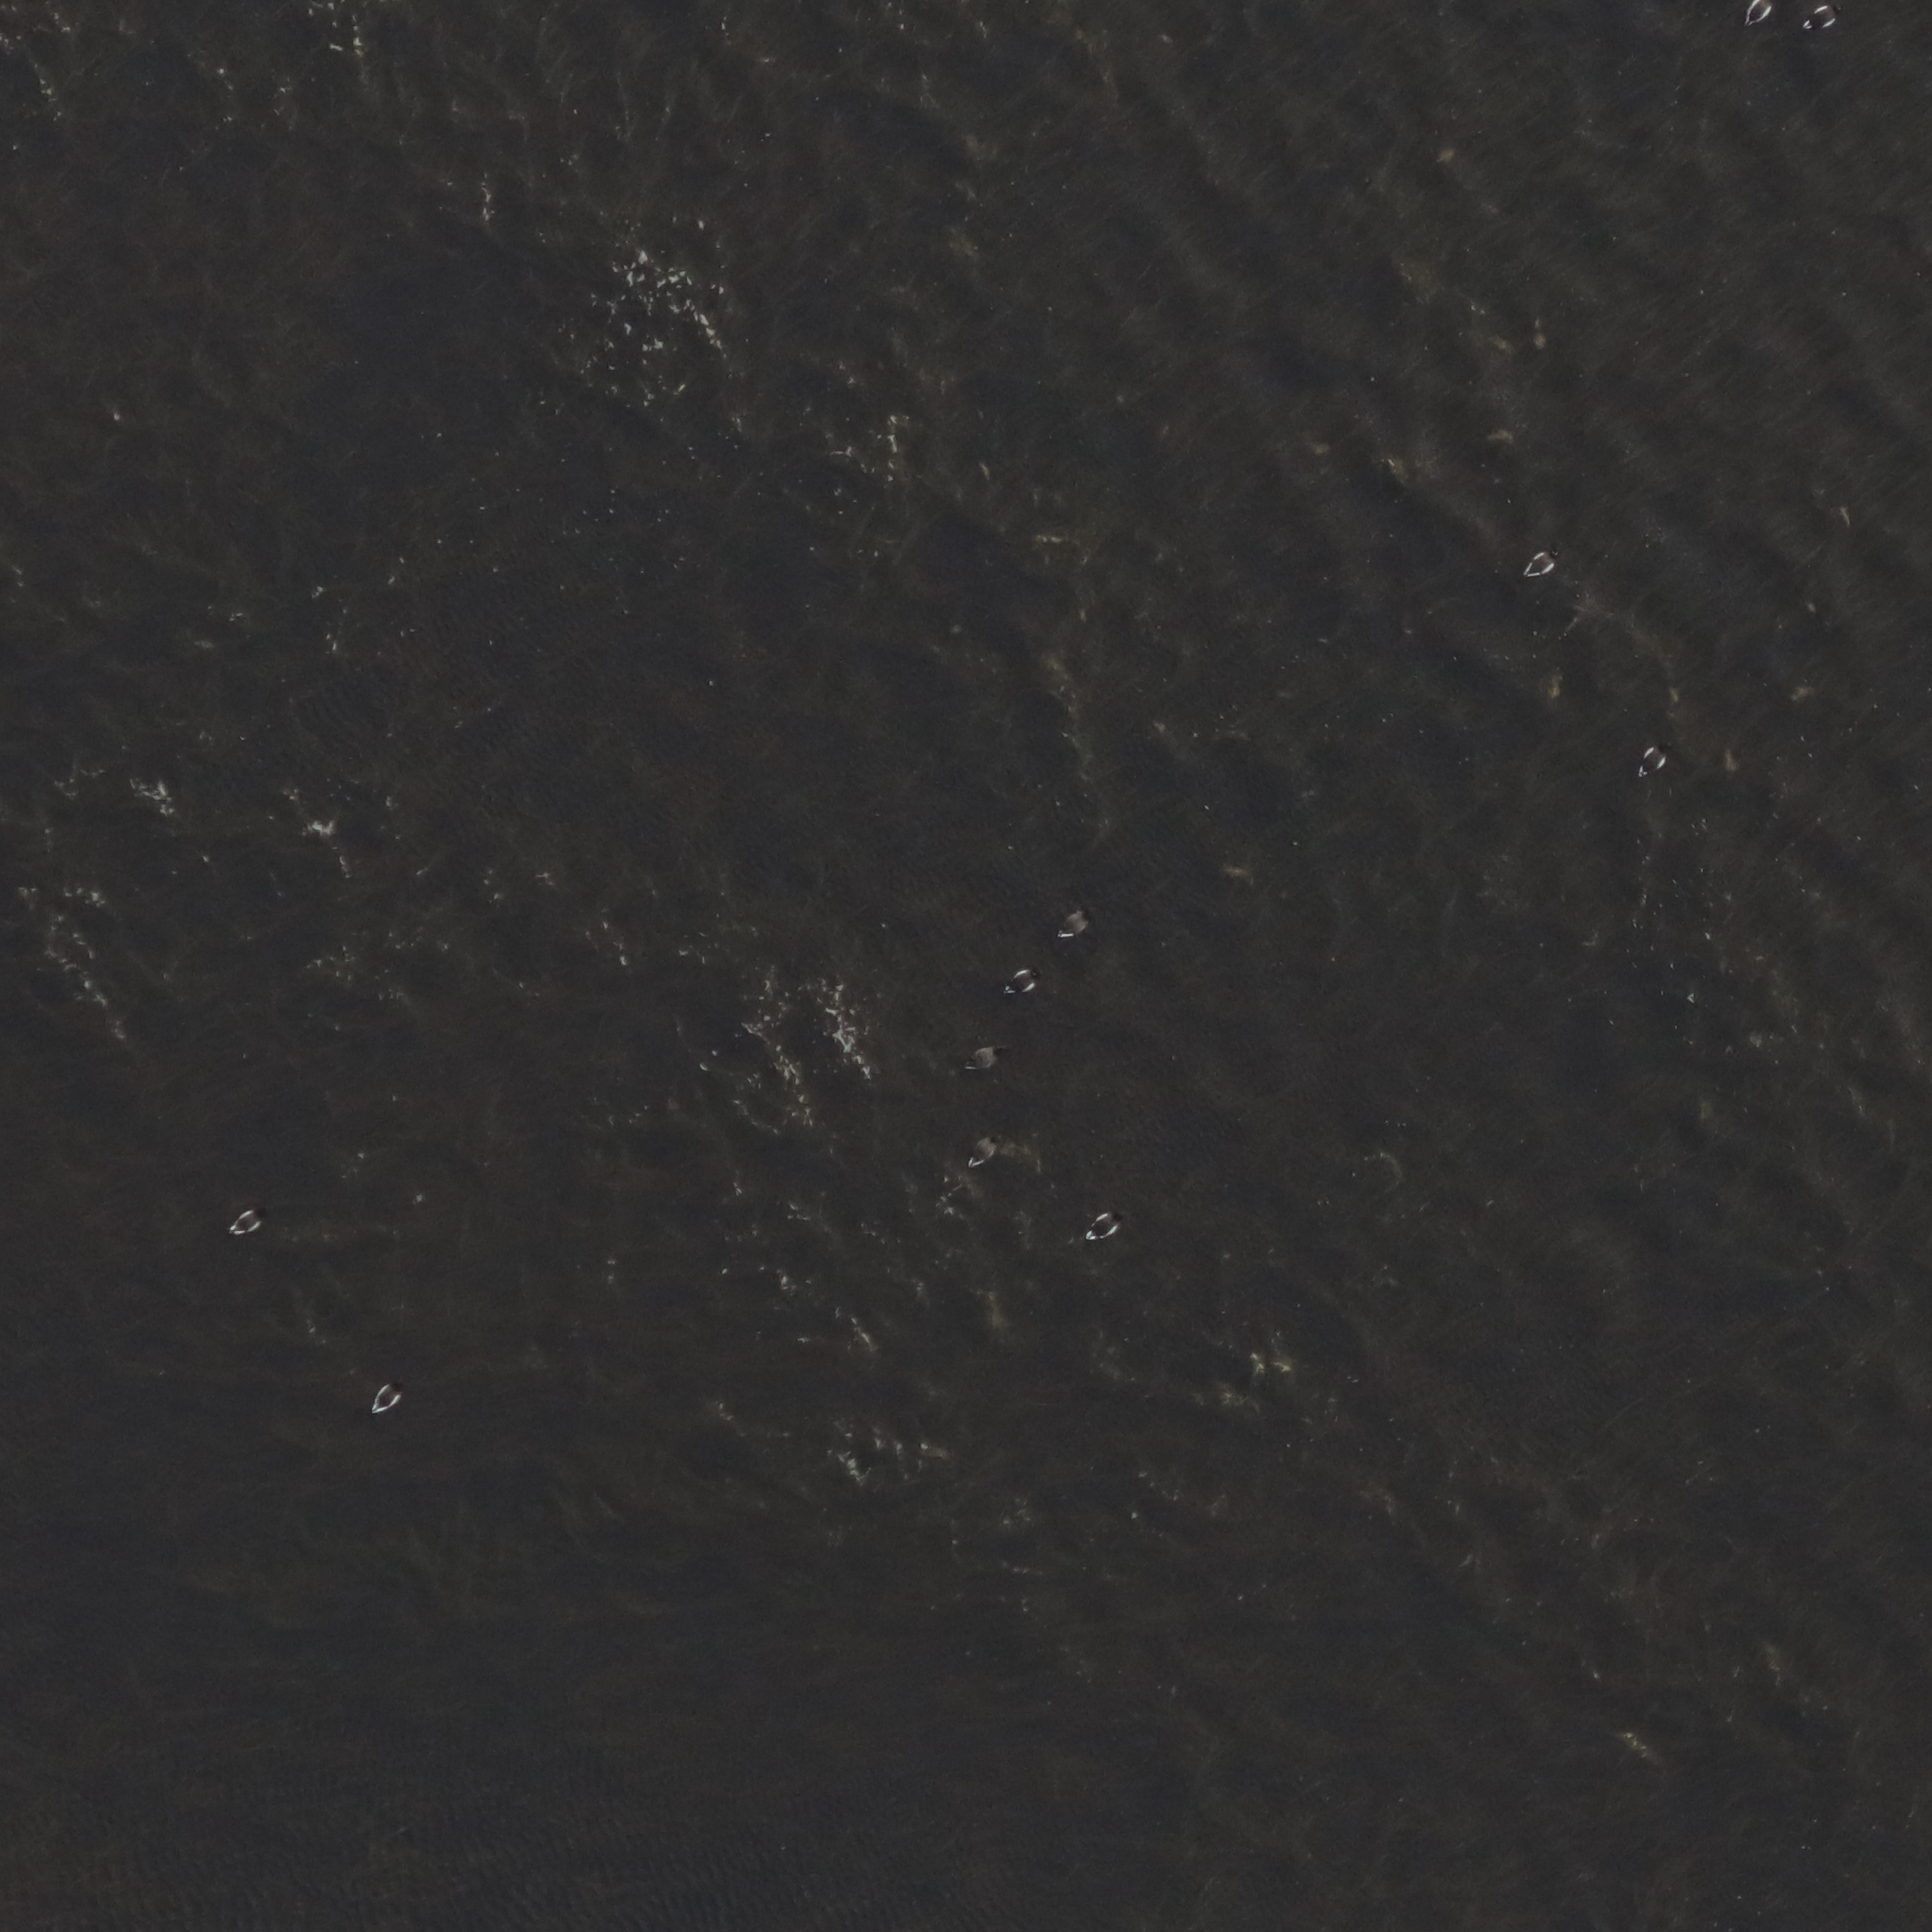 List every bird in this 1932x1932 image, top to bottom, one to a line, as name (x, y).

brant (1759, 11)
brant (1822, 18)
brant (1541, 564)
brant (1654, 760)
brant (1075, 924)
brant (1024, 982)
brant (984, 1057)
brant (985, 1152)
brant (249, 1223)
brant (1105, 1226)
brant (387, 1398)